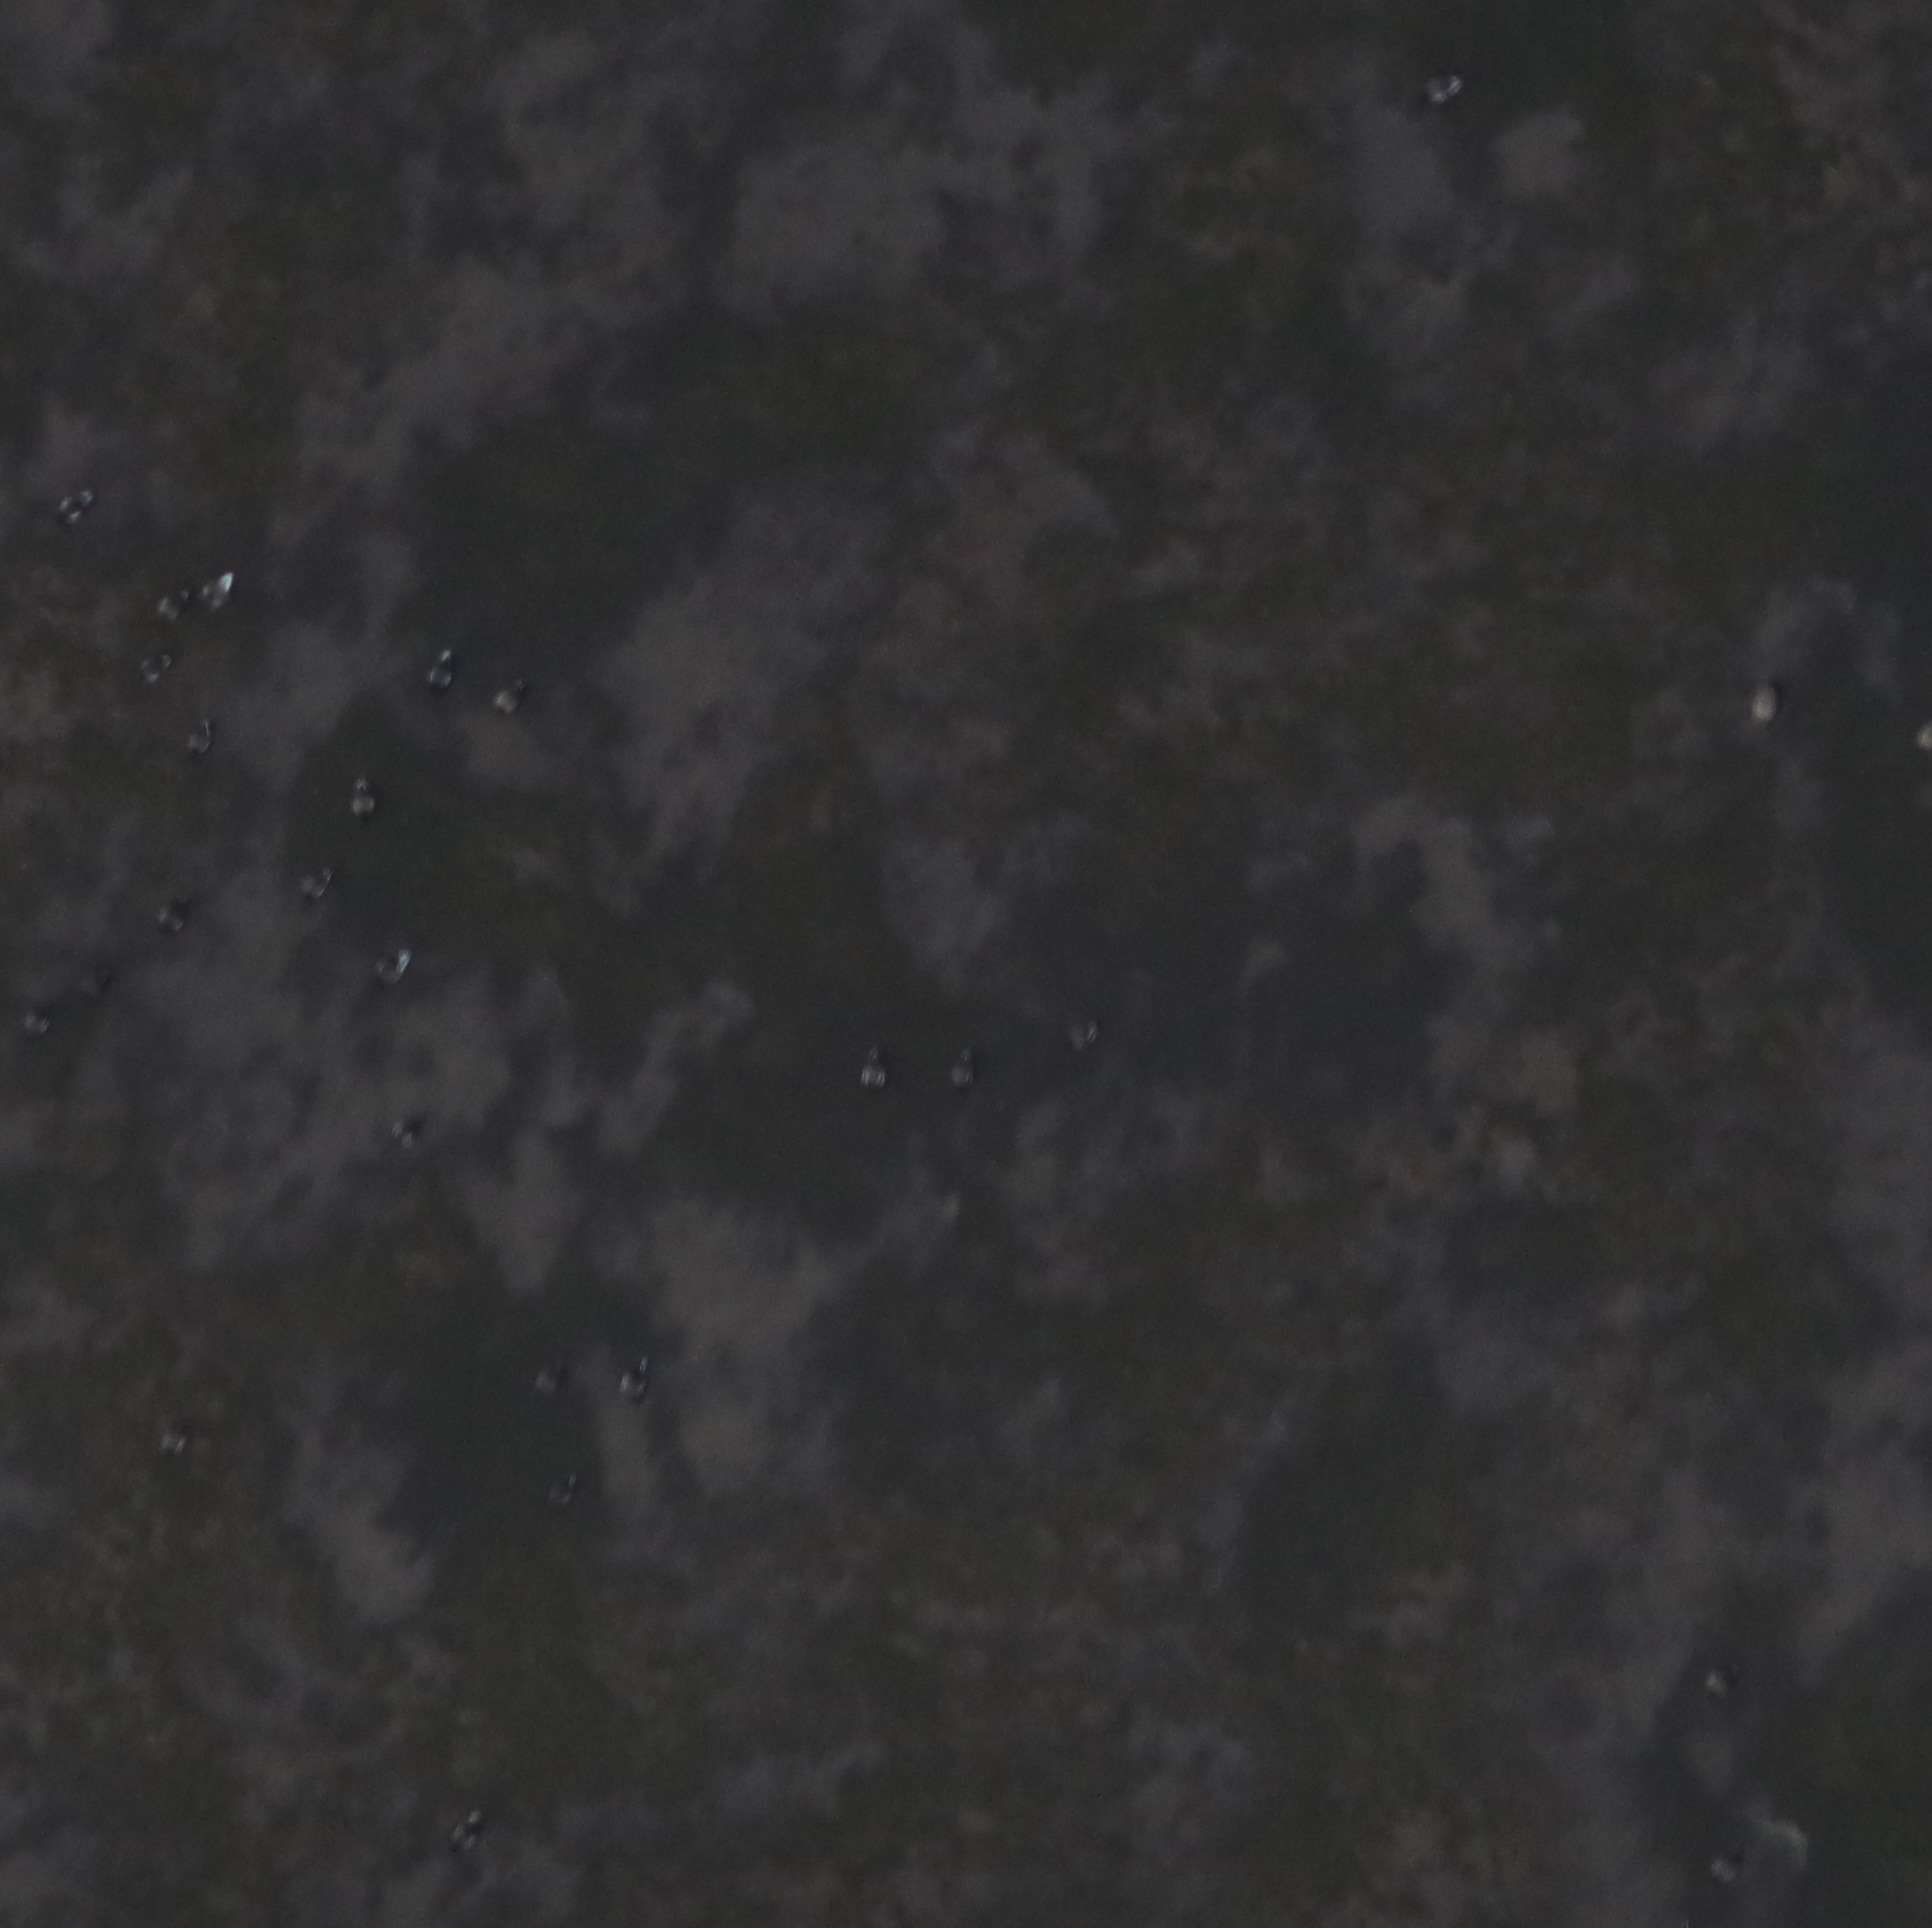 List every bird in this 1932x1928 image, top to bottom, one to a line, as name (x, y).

brant (1445, 99)
brant (79, 504)
brant (220, 592)
brant (169, 607)
brant (446, 671)
brant (150, 674)
brant (511, 697)
brant (1764, 706)
brant (203, 734)
brant (1926, 740)
brant (369, 806)
brant (311, 891)
brant (174, 918)
brant (388, 965)
brant (94, 990)
brant (38, 1027)
brant (1080, 1027)
brant (966, 1073)
brant (873, 1075)
brant (406, 1132)
brant (548, 1375)
brant (632, 1381)
brant (174, 1444)
brant (567, 1493)
brant (1713, 1686)
brant (468, 1836)
brant (1726, 1872)